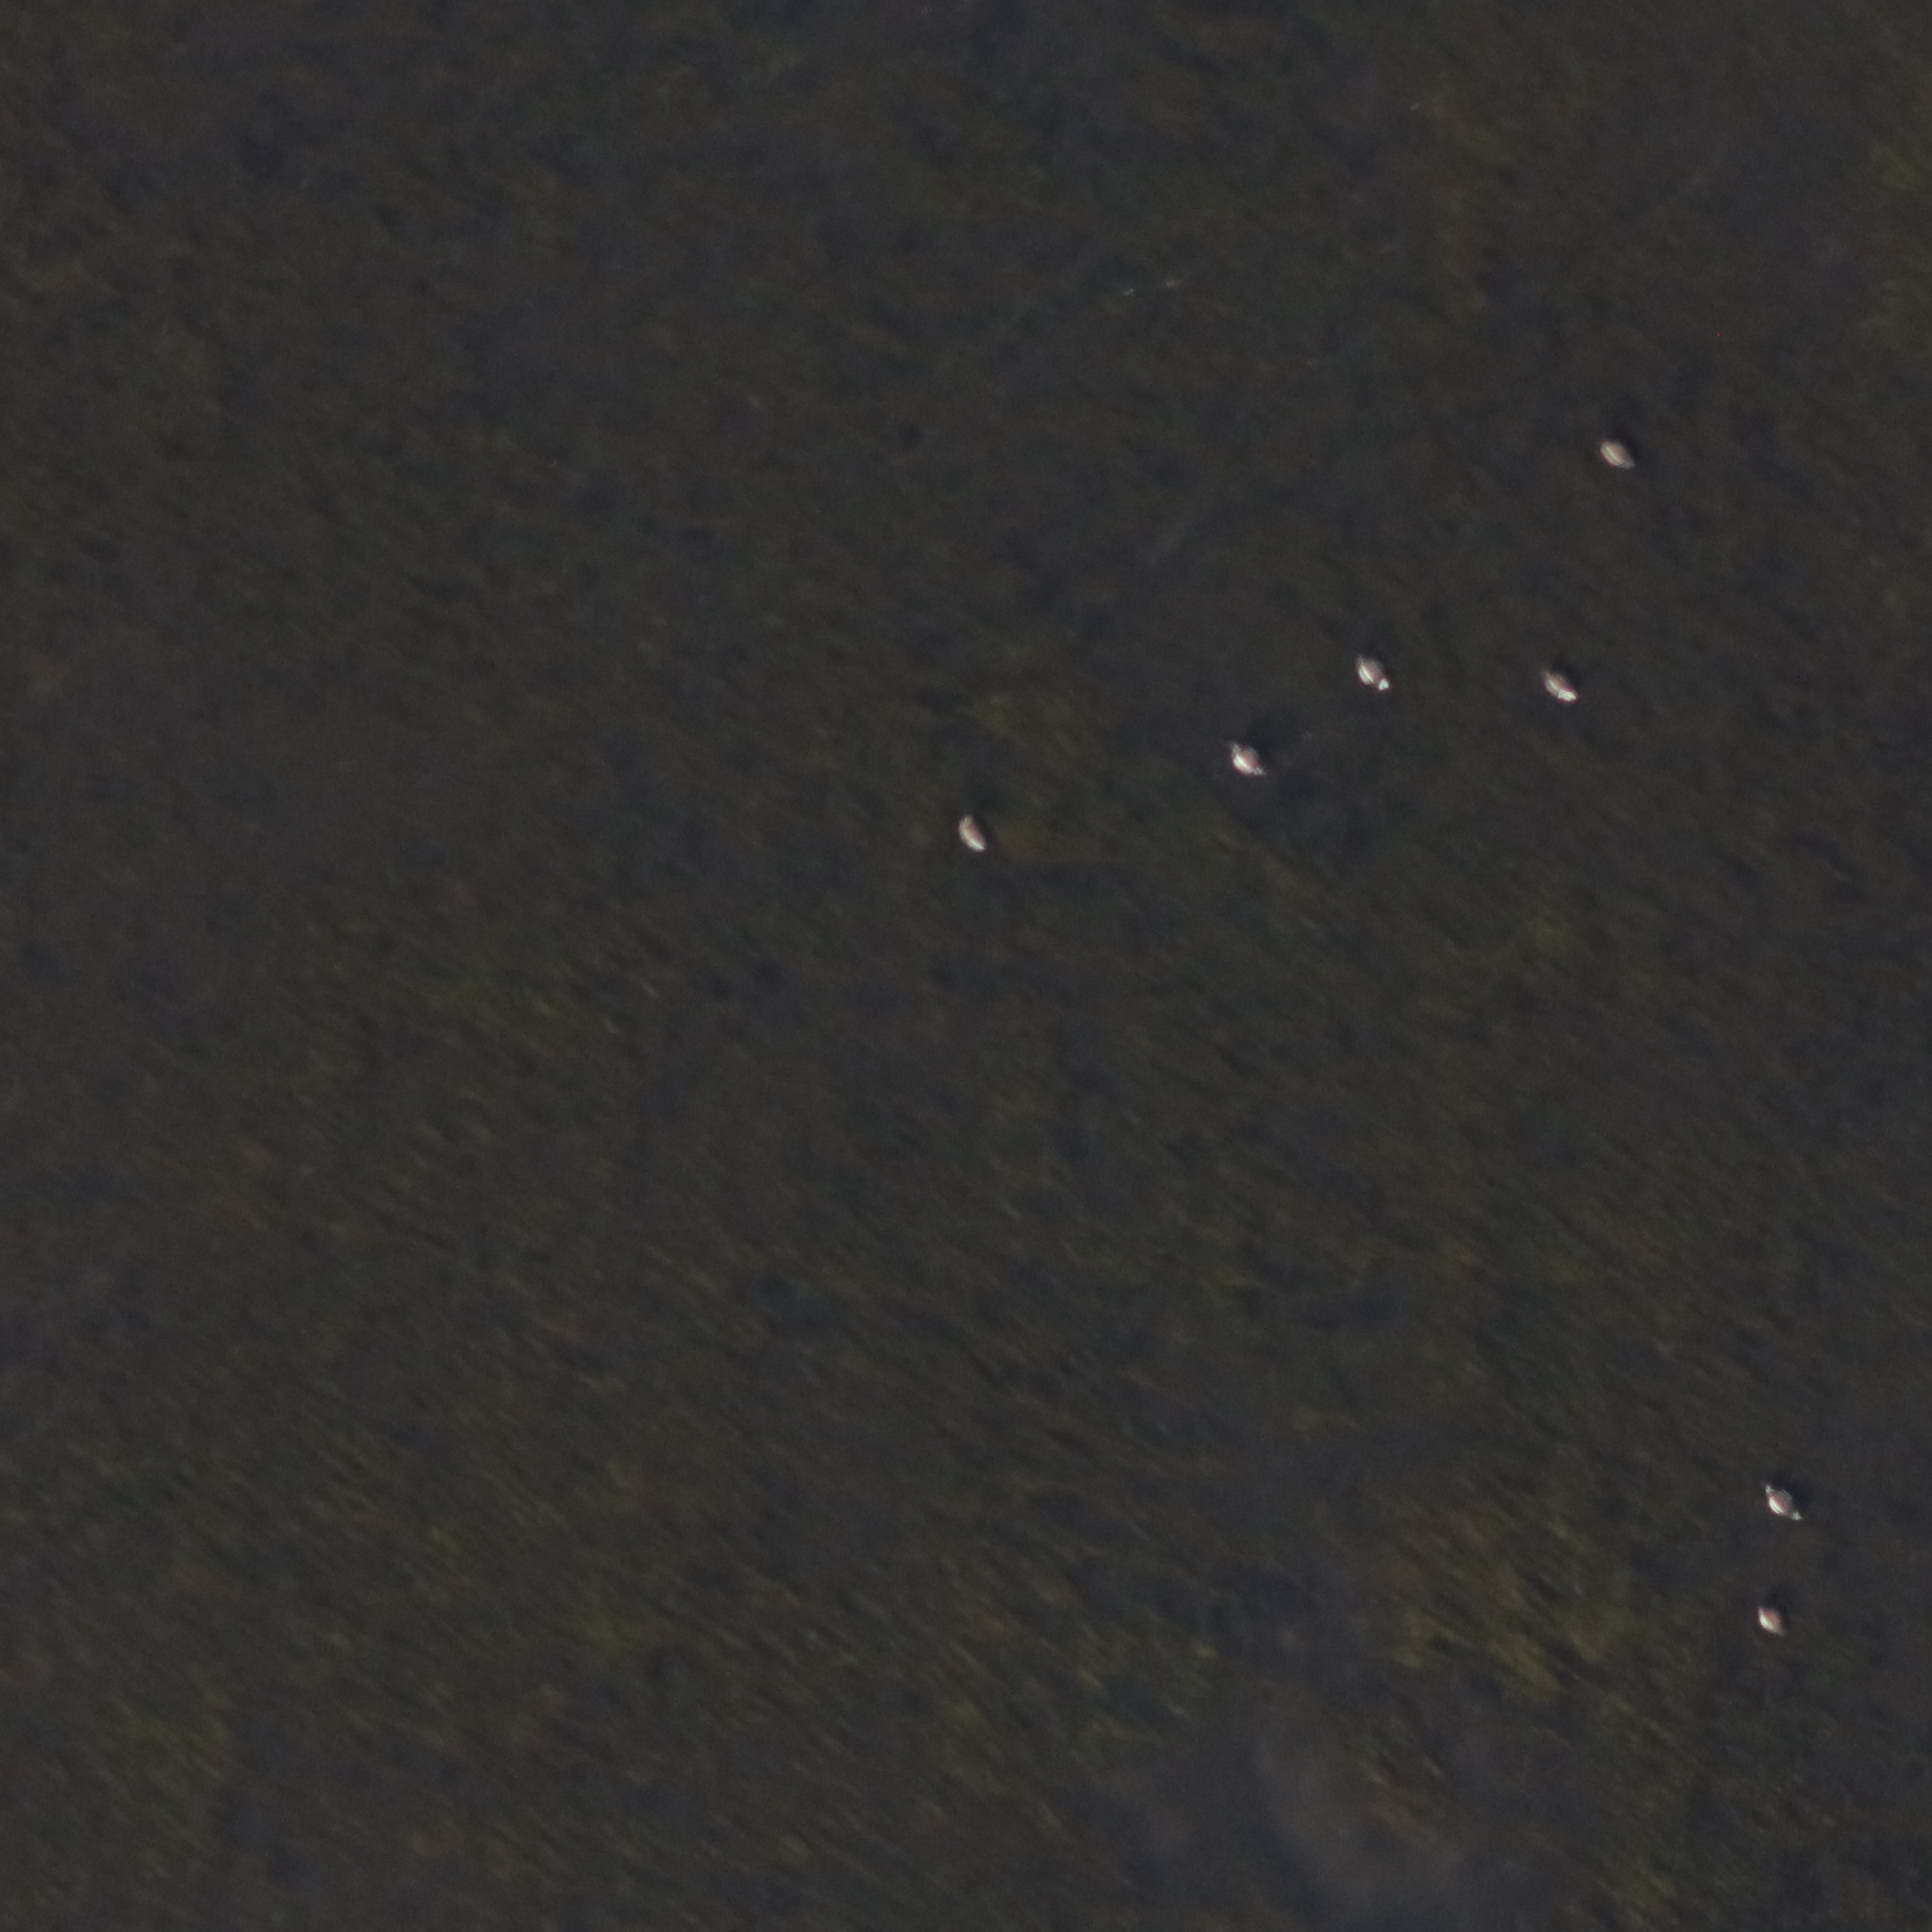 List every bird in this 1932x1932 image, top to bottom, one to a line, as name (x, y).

brant (1623, 451)
brant (1374, 673)
brant (1557, 687)
brant (1245, 756)
brant (972, 832)
brant (1783, 1502)
brant (1773, 1618)